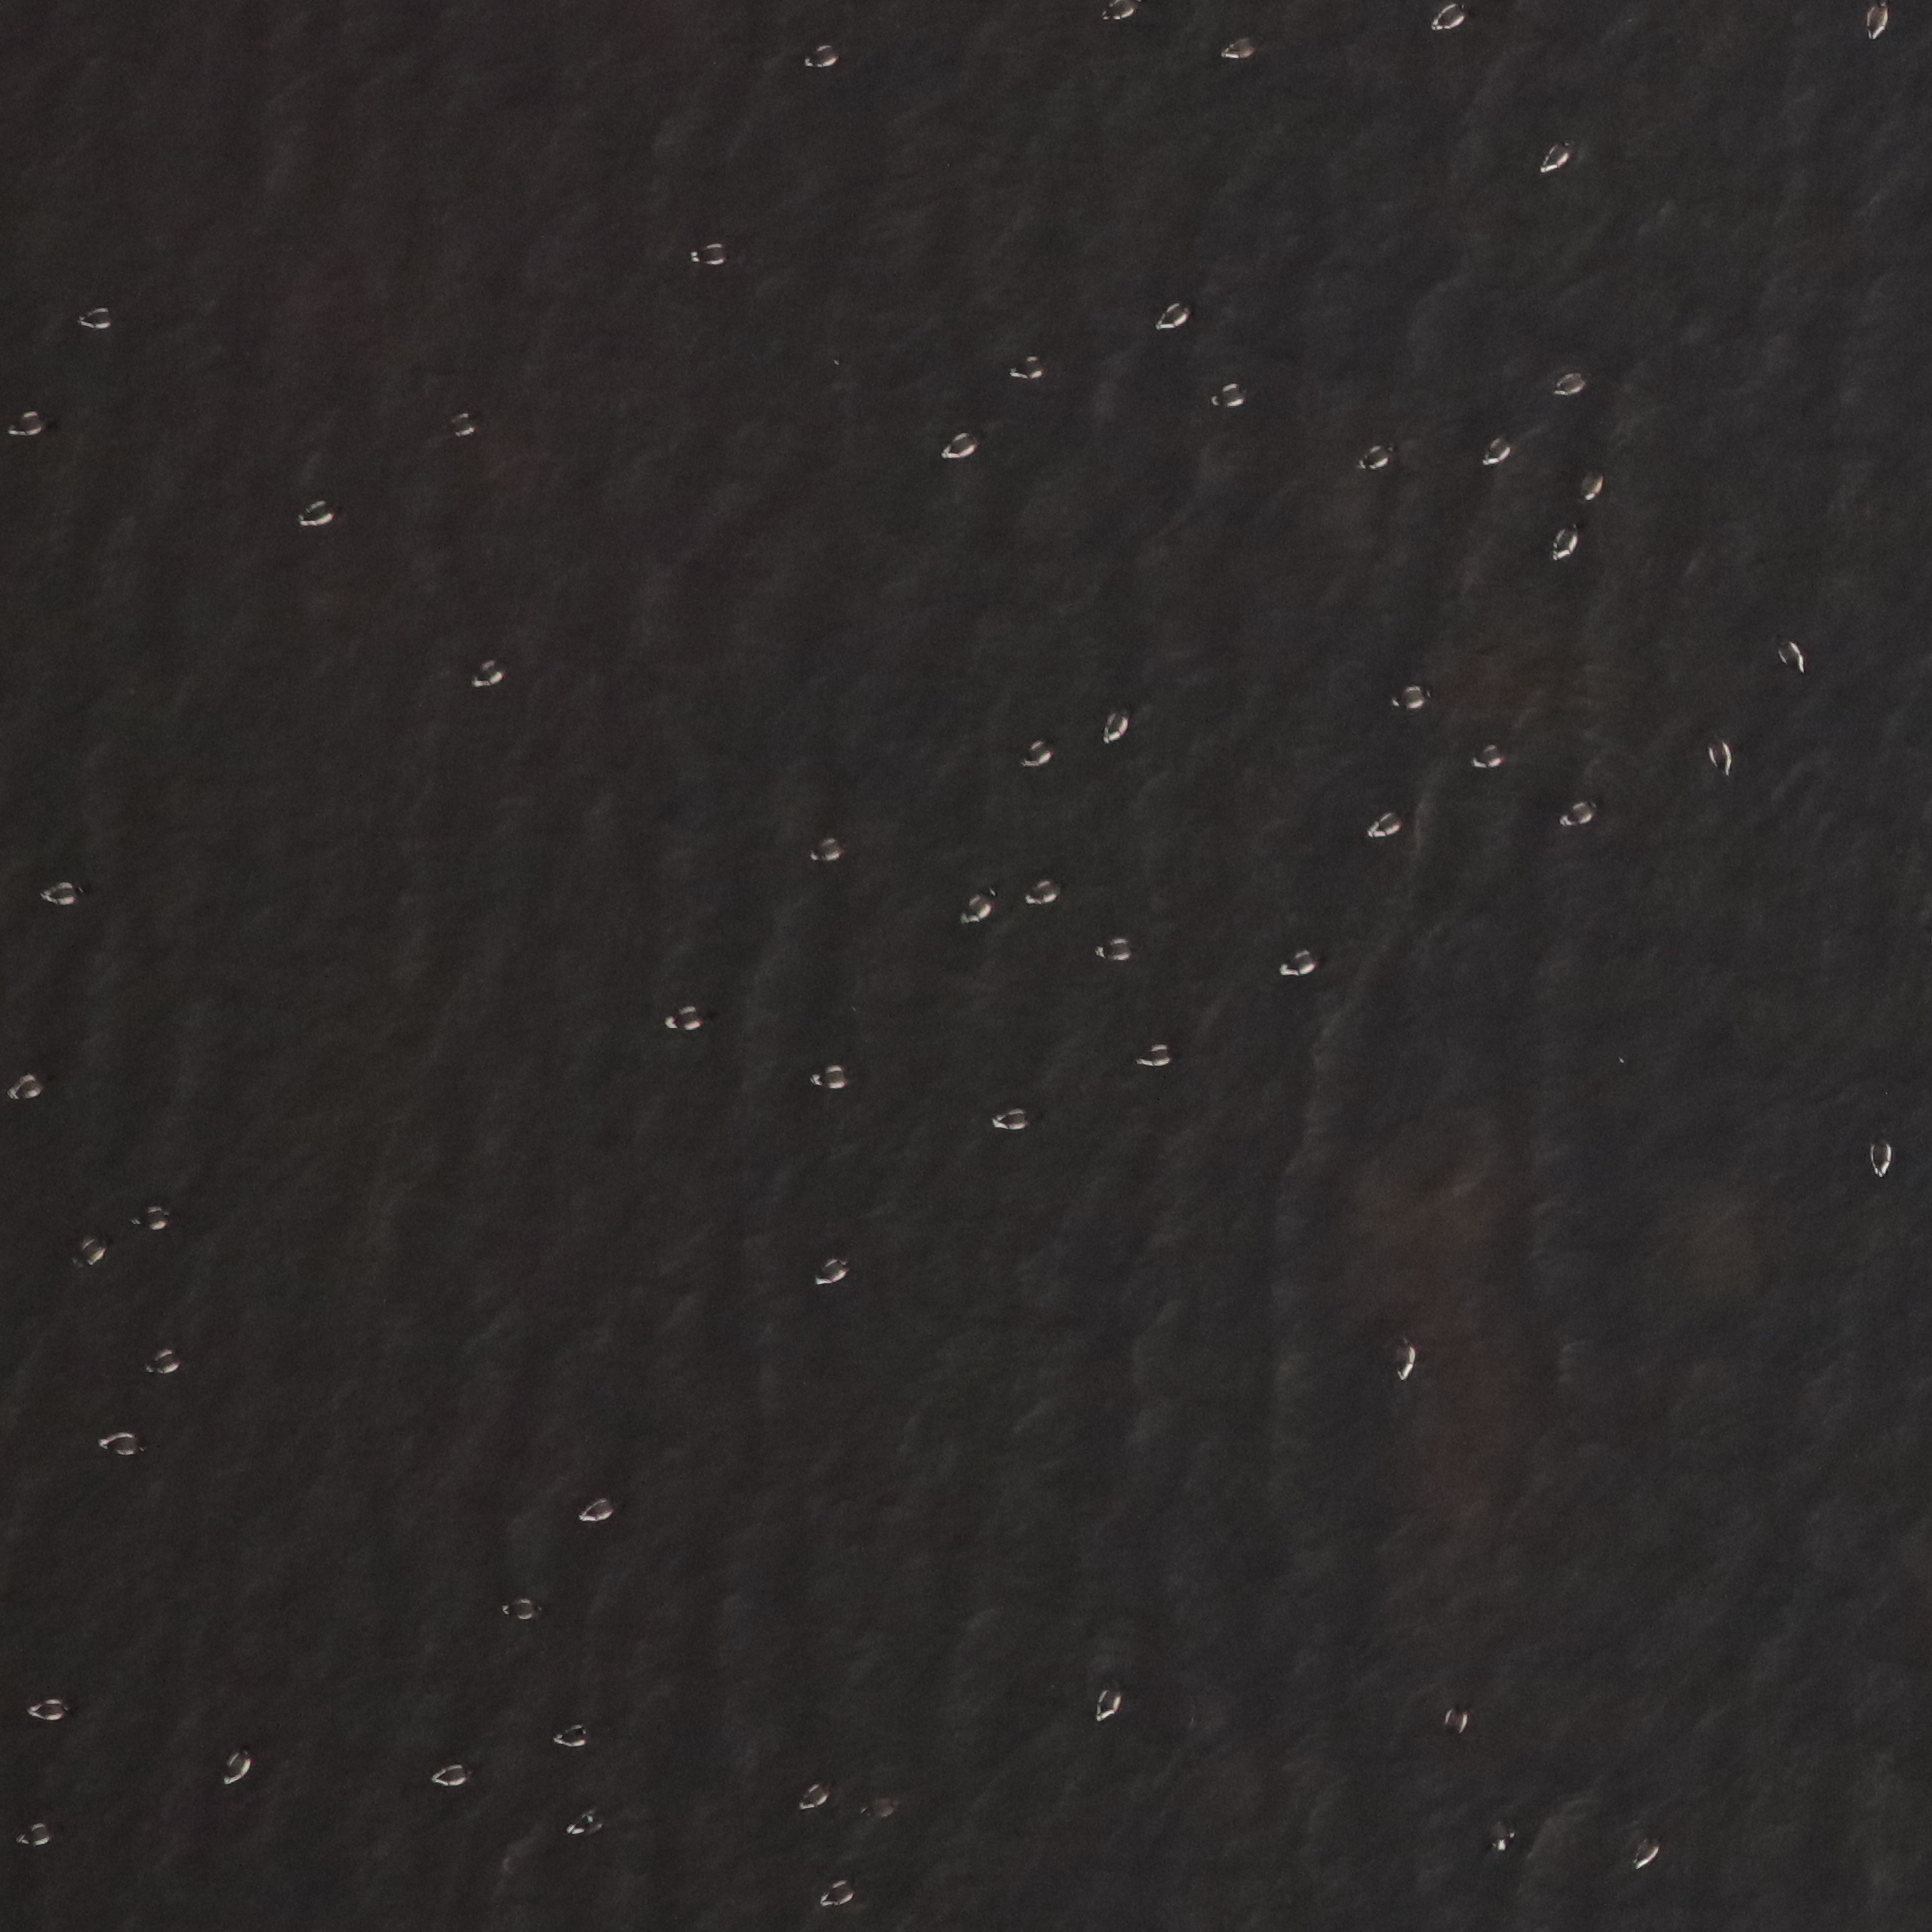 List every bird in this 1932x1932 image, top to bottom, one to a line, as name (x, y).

brant (1122, 7)
brant (1452, 15)
brant (1878, 16)
brant (1241, 48)
brant (824, 57)
brant (1555, 159)
brant (712, 255)
brant (1174, 316)
brant (98, 318)
brant (1029, 368)
brant (1570, 383)
brant (1230, 397)
brant (465, 425)
brant (28, 426)
brant (962, 444)
brant (1498, 451)
brant (1376, 457)
brant (1593, 486)
brant (317, 515)
brant (1567, 542)
brant (1791, 655)
brant (489, 674)
brant (1412, 698)
brant (1116, 724)
brant (1037, 754)
brant (1489, 757)
brant (1721, 757)
brant (1580, 814)
brant (1387, 825)
brant (829, 848)
brant (1046, 892)
brant (64, 894)
brant (979, 905)
brant (1116, 950)
brant (1300, 964)
brant (688, 1017)
brant (1155, 1057)
brant (834, 1078)
brant (29, 1083)
brant (1016, 1120)
brant (1880, 1154)
brant (155, 1216)
brant (95, 1251)
brant (834, 1271)
brant (1405, 1356)
brant (166, 1362)
brant (124, 1443)
brant (598, 1508)
brant (524, 1608)
brant (1109, 1701)
brant (52, 1710)
brant (1455, 1718)
brant (574, 1737)
brant (238, 1765)
brant (454, 1775)
brant (817, 1796)
brant (881, 1804)
brant (592, 1820)
brant (37, 1832)
brant (1501, 1840)
brant (1646, 1852)
brant (842, 1892)